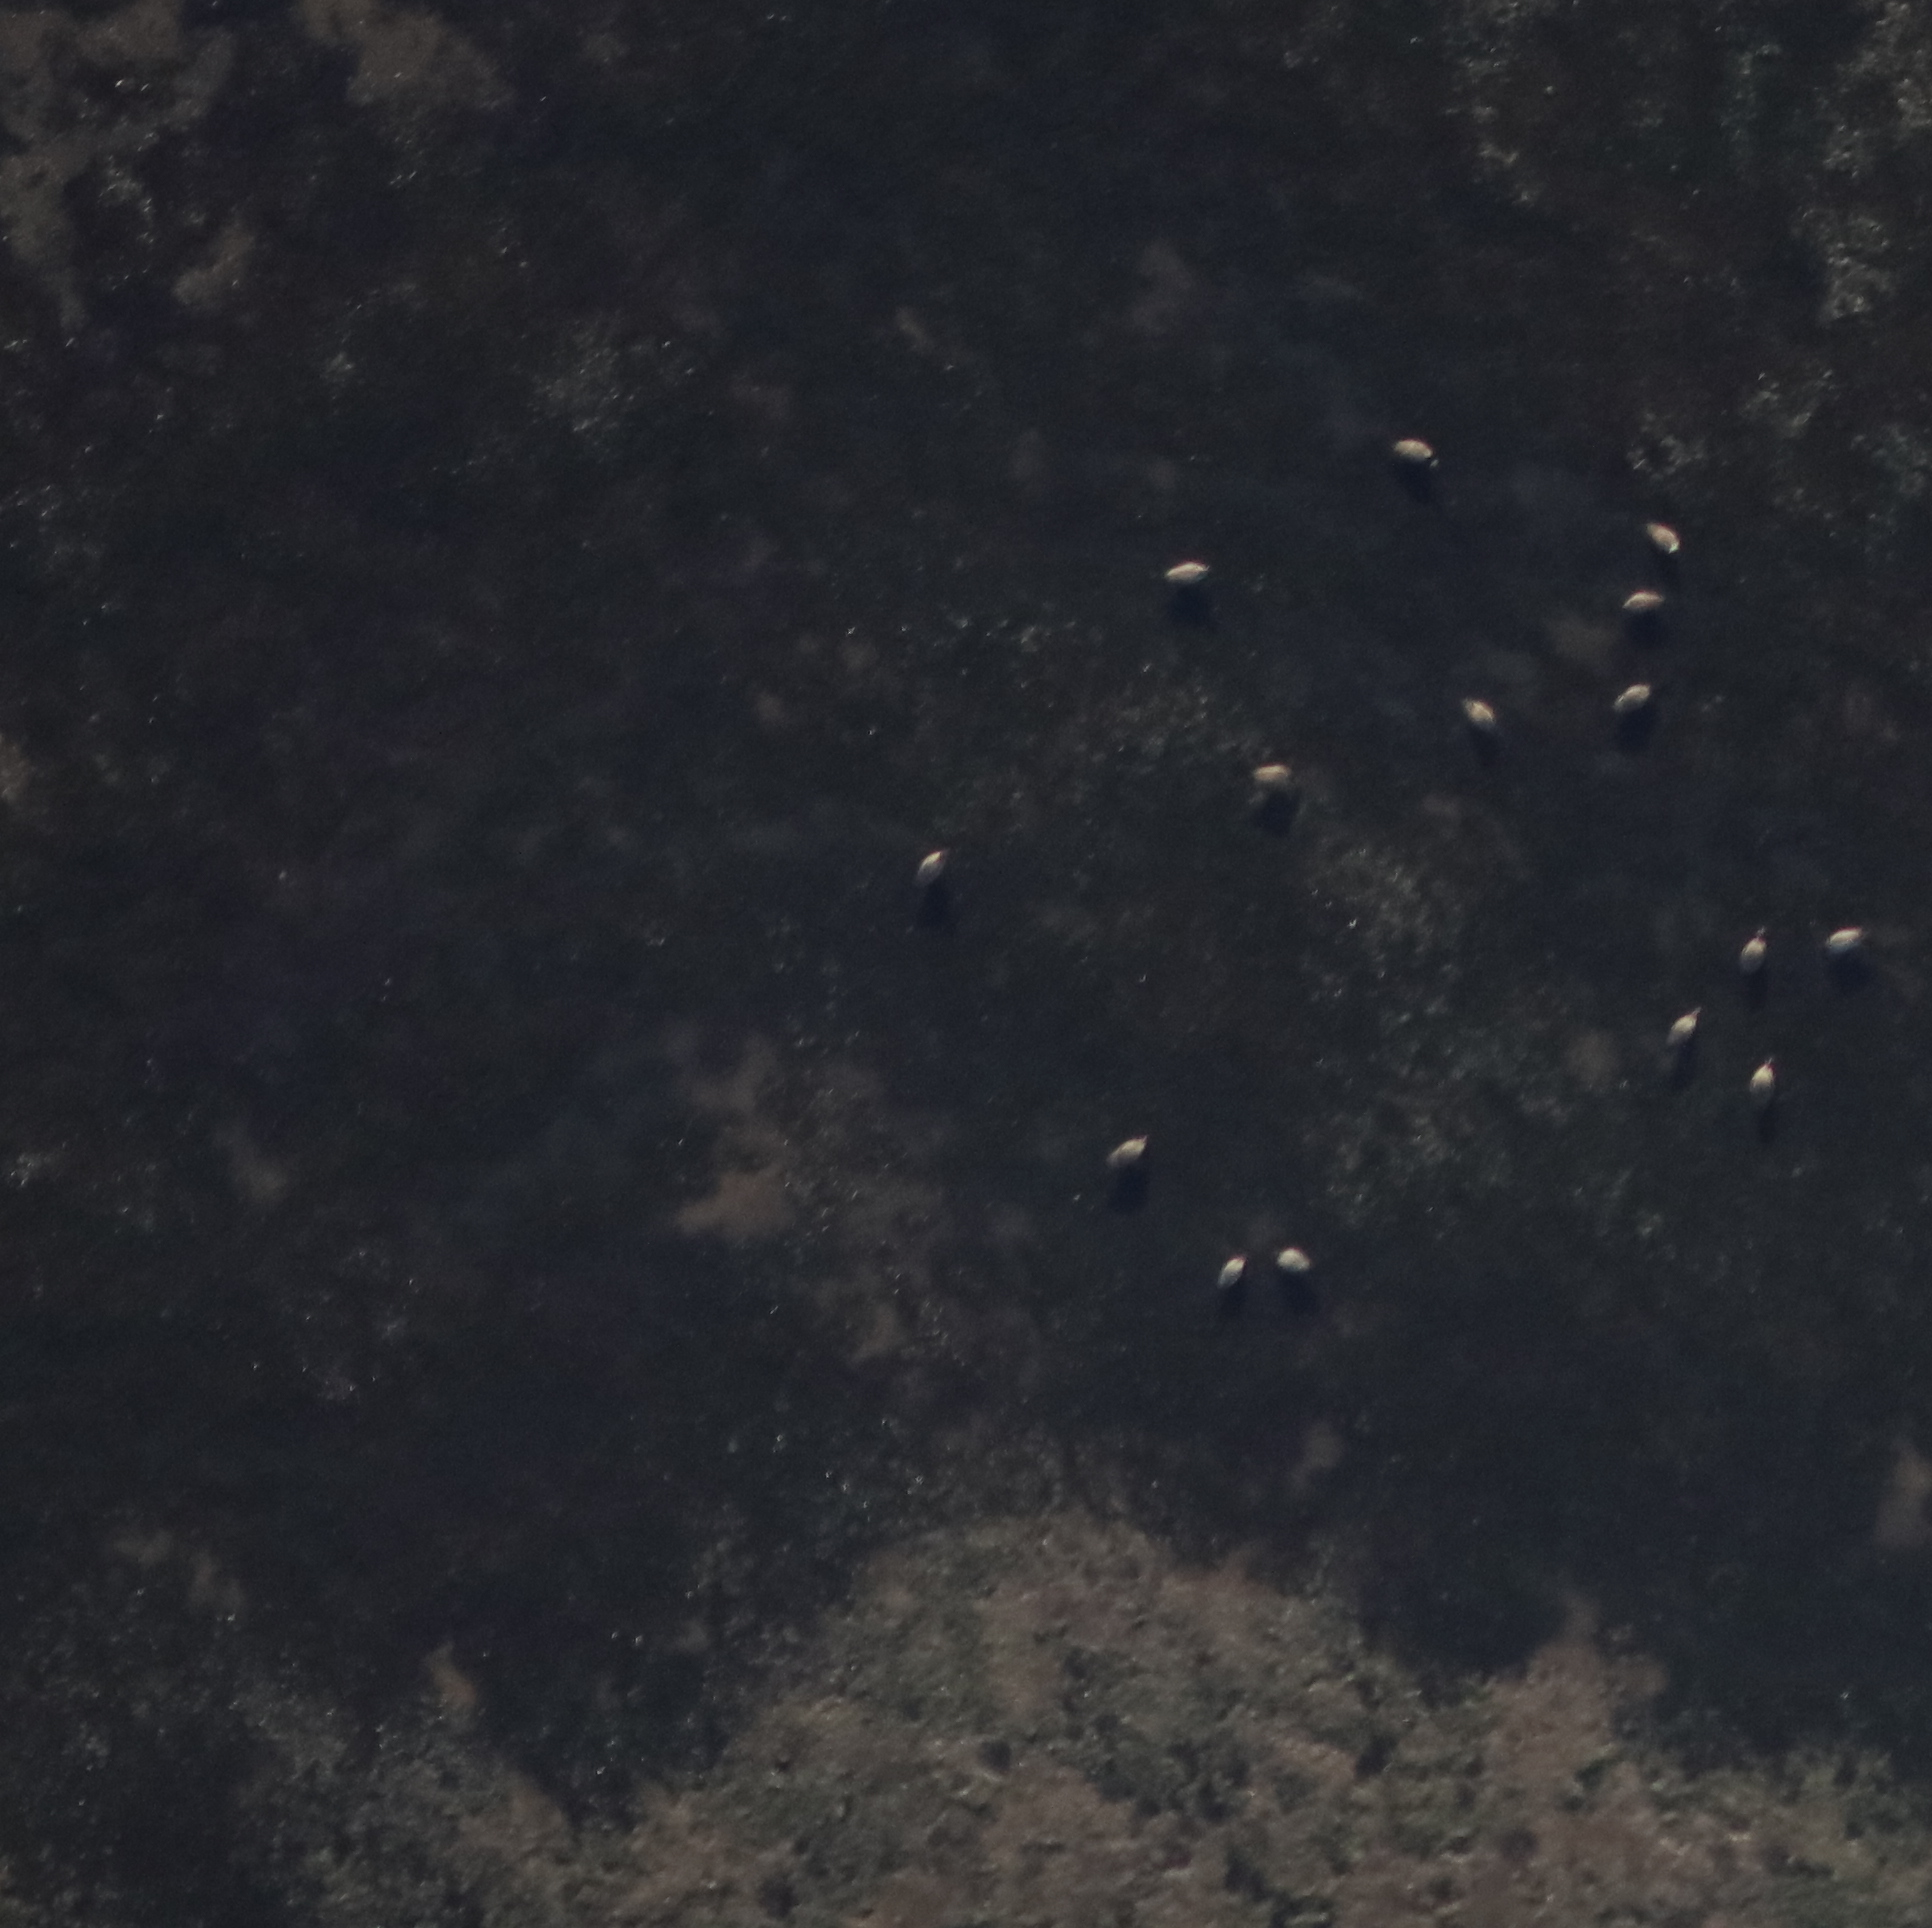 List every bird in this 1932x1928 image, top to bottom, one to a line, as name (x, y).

Canada goose (1420, 448)
Canada goose (1669, 545)
Canada goose (1188, 573)
Canada goose (1643, 602)
Canada goose (1632, 698)
Canada goose (1483, 713)
Canada goose (1280, 772)
Canada goose (933, 869)
Canada goose (1844, 941)
Canada goose (1753, 952)
Canada goose (1678, 1036)
Canada goose (1759, 1081)
Canada goose (1124, 1150)
Canada goose (1295, 1260)
Canada goose (1227, 1275)